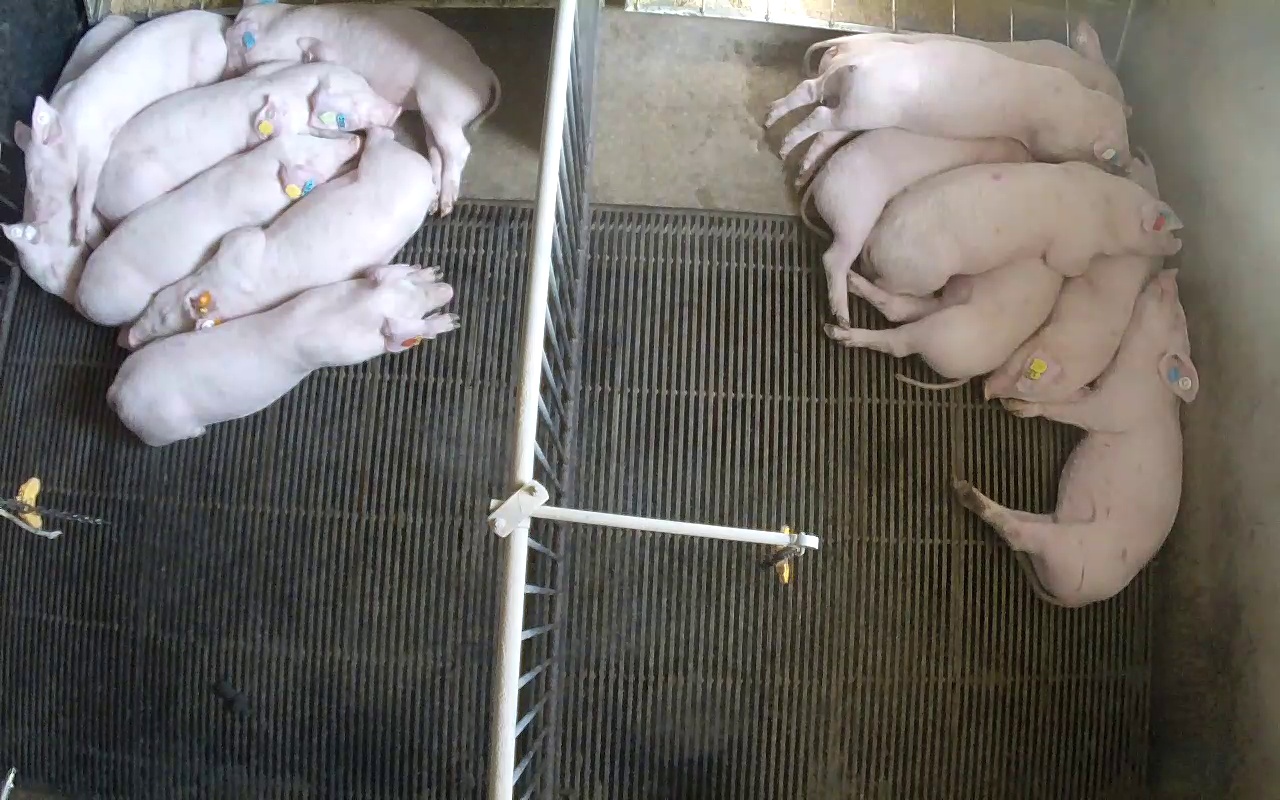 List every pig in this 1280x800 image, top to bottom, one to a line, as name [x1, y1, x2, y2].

pig [219, 2, 503, 220]
pig [15, 10, 234, 246]
pig [1, 13, 136, 305]
pig [790, 19, 1134, 194]
pig [93, 36, 403, 232]
pig [765, 38, 1134, 178]
pig [76, 94, 364, 353]
pig [127, 124, 438, 351]
pig [800, 128, 1036, 330]
pig [984, 147, 1165, 404]
pig [861, 161, 1182, 298]
pig [826, 257, 1064, 390]
pig [107, 262, 462, 448]
pig [947, 265, 1200, 608]